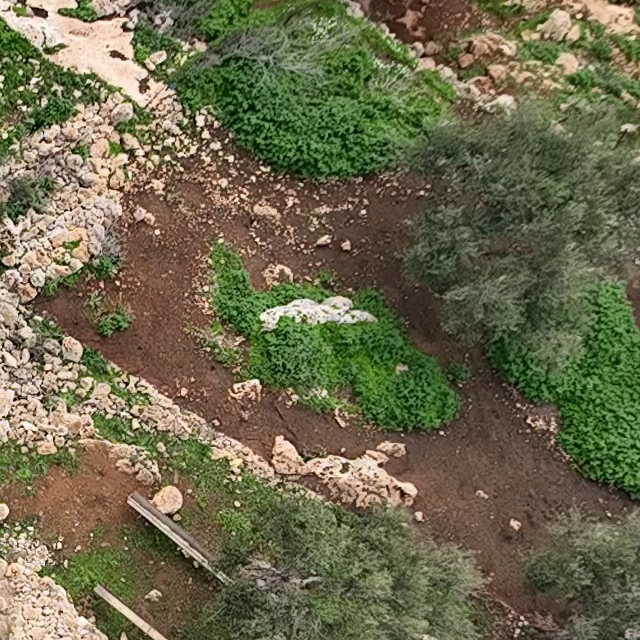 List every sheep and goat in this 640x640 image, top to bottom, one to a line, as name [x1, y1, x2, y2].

None